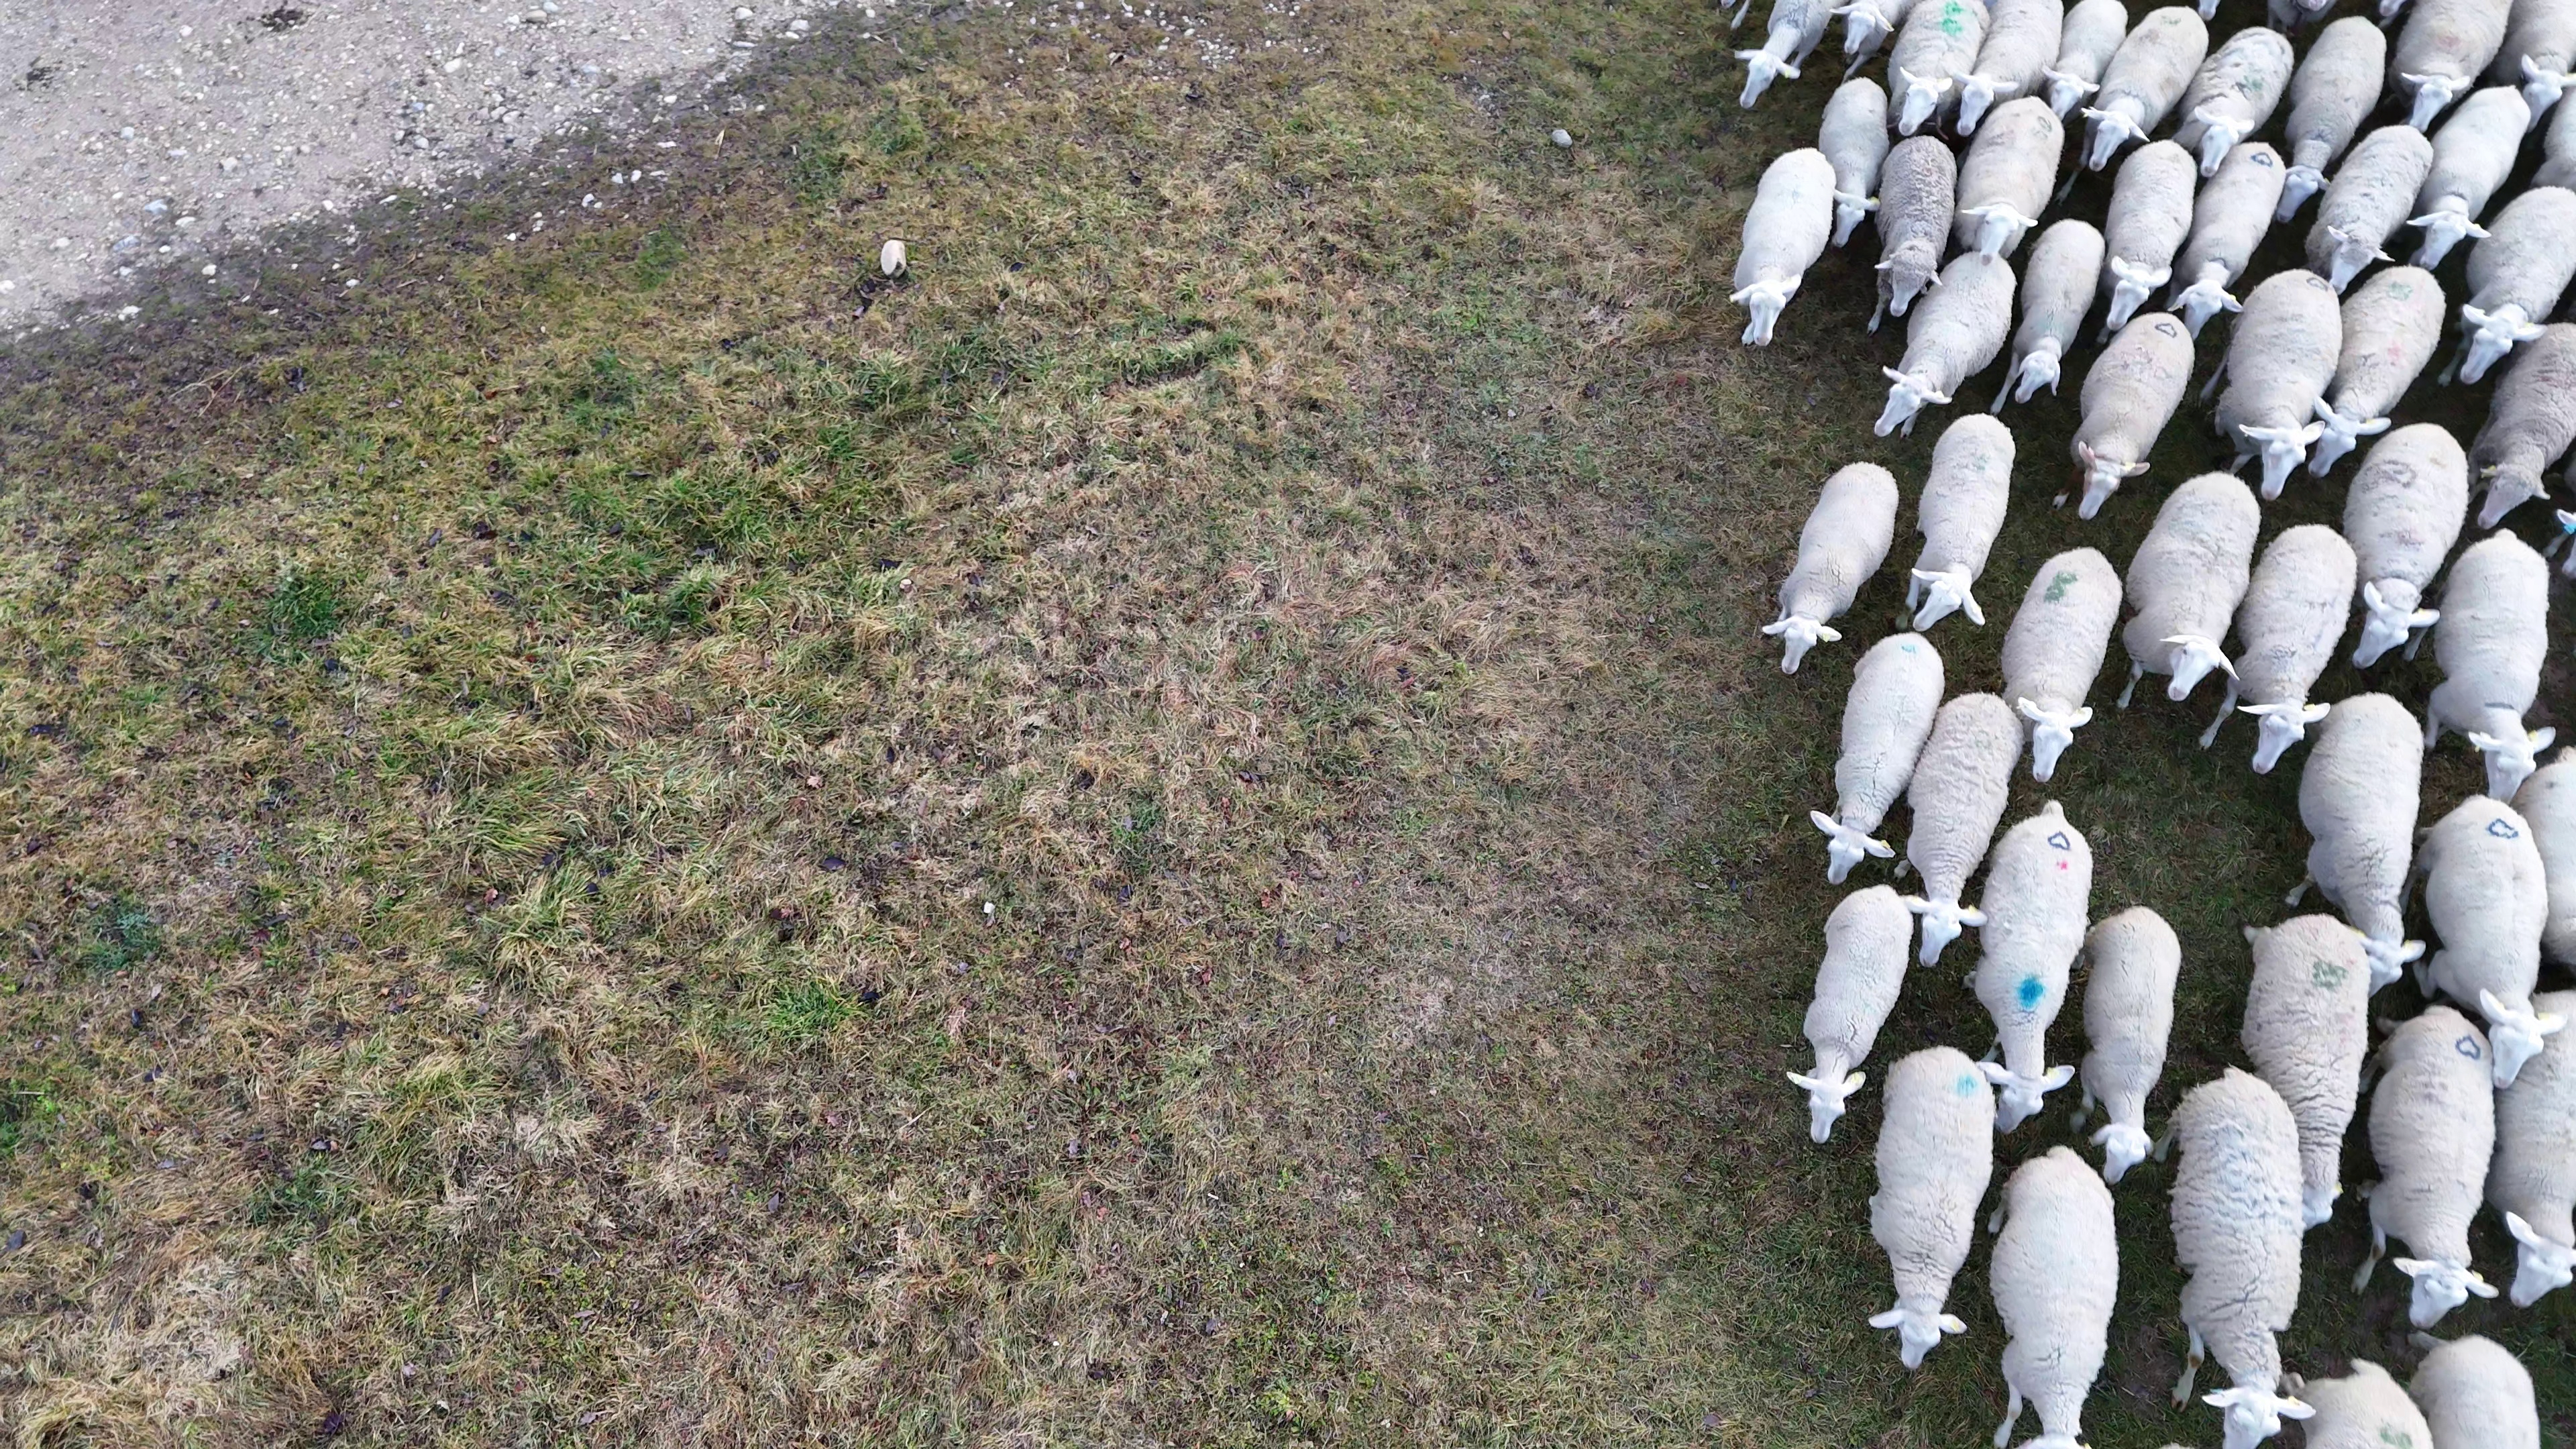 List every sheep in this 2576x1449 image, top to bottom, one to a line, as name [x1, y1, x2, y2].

sheep [1733, 0, 1841, 109]
sheep [1830, 0, 1904, 85]
sheep [1884, 0, 1992, 138]
sheep [1943, 0, 2062, 138]
sheep [2045, 0, 2129, 121]
sheep [2394, 0, 2515, 132]
sheep [2491, 0, 2576, 127]
sheep [2051, 8, 2210, 205]
sheep [2273, 17, 2383, 224]
sheep [2173, 28, 2297, 176]
sheep [1816, 76, 1892, 250]
sheep [2410, 78, 2532, 268]
sheep [2532, 82, 2576, 189]
sheep [1951, 97, 2068, 259]
sheep [2304, 126, 2434, 295]
sheep [1865, 134, 1962, 325]
sheep [2098, 141, 2200, 333]
sheep [2168, 142, 2289, 336]
sheep [1727, 145, 1837, 346]
sheep [2450, 187, 2576, 388]
sheep [1992, 217, 2108, 411]
sheep [1871, 251, 2016, 436]
sheep [2303, 266, 2448, 480]
sheep [2202, 272, 2347, 500]
sheep [2066, 313, 2197, 521]
sheep [2466, 324, 2576, 531]
sheep [2338, 414, 2476, 669]
sheep [1900, 416, 2018, 631]
sheep [1760, 463, 1900, 676]
sheep [2117, 472, 2263, 698]
sheep [2218, 522, 2358, 776]
sheep [2422, 527, 2560, 801]
sheep [1997, 547, 2125, 781]
sheep [1807, 634, 1948, 881]
sheep [1900, 689, 2020, 968]
sheep [2294, 690, 2431, 999]
sheep [2524, 742, 2576, 983]
sheep [2417, 793, 2569, 1086]
sheep [1962, 800, 2097, 1131]
sheep [1787, 886, 1921, 1145]
sheep [2073, 906, 2185, 1187]
sheep [2240, 914, 2376, 1238]
sheep [2487, 977, 2576, 1307]
sheep [2359, 1000, 2499, 1328]
sheep [1862, 1047, 1996, 1374]
sheep [2162, 1073, 2319, 1449]
sheep [1983, 1144, 2126, 1449]
sheep [2403, 1332, 2538, 1449]
sheep [2279, 1355, 2433, 1449]